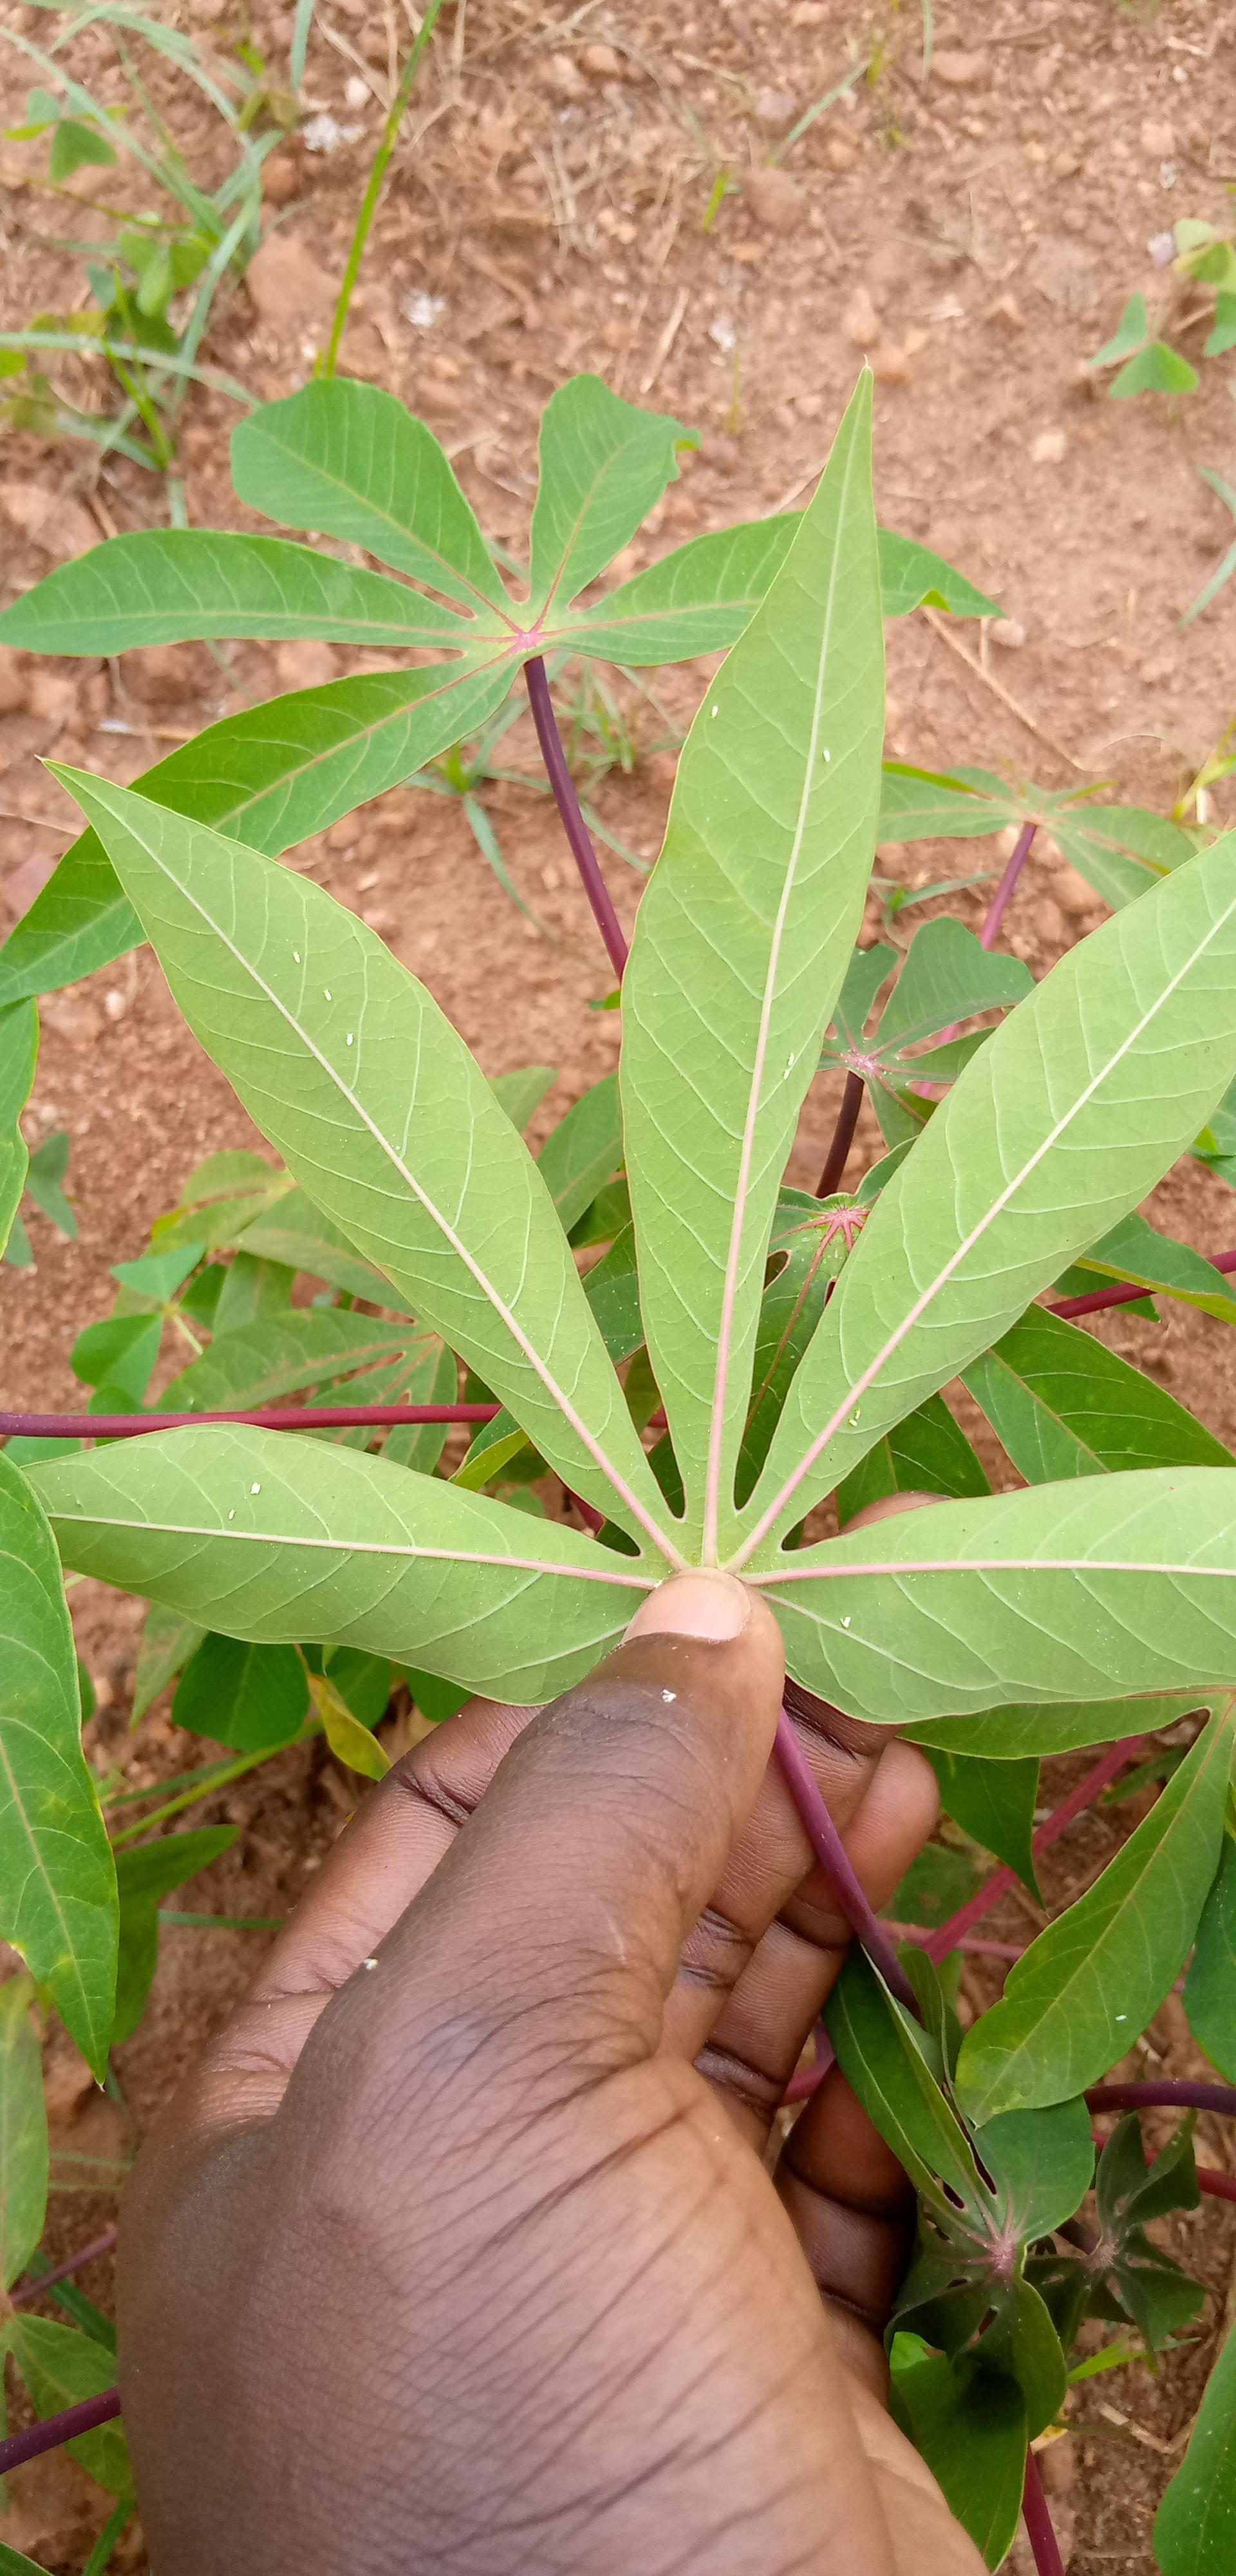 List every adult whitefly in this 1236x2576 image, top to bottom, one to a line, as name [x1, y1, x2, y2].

whitefly [709, 703, 721, 719]
whitefly [822, 747, 833, 764]
whitefly [291, 951, 303, 965]
whitefly [323, 988, 333, 1003]
whitefly [345, 1032, 355, 1048]
whitefly [787, 1050, 795, 1066]
whitefly [782, 1068, 791, 1081]
whitefly [854, 1408, 862, 1420]
whitefly [847, 1419, 859, 1428]
whitefly [249, 1481, 258, 1495]
whitefly [254, 1483, 261, 1495]
whitefly [227, 1506, 236, 1522]
whitefly [838, 1613, 852, 1630]
whitefly [1114, 2012, 1129, 2025]